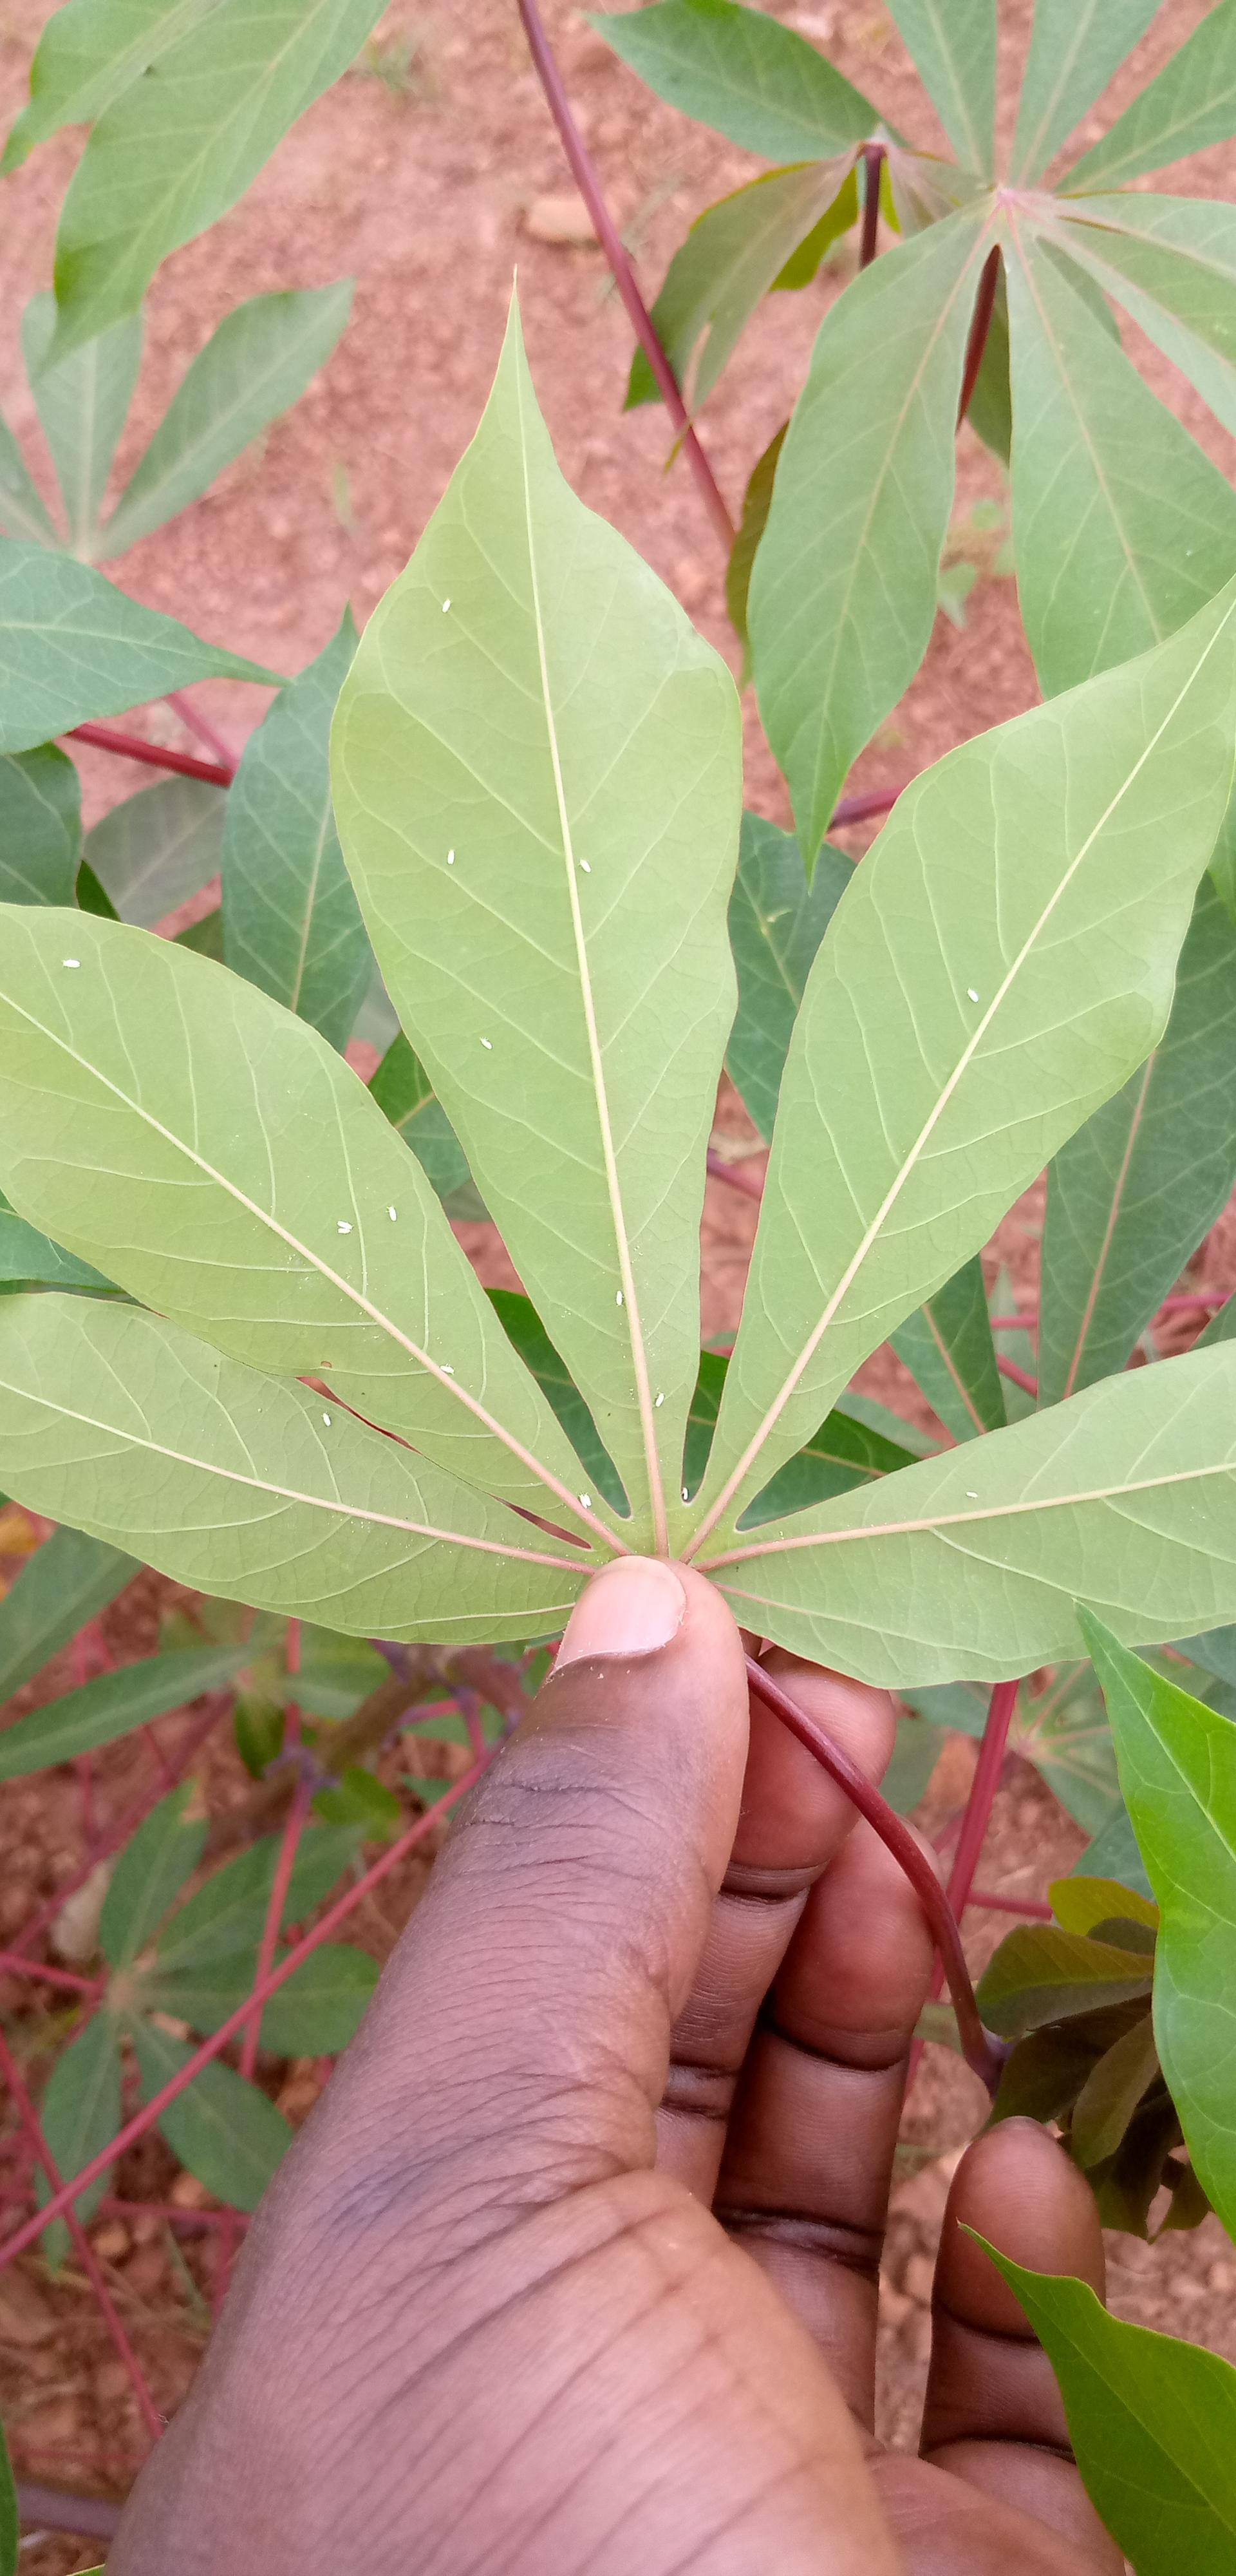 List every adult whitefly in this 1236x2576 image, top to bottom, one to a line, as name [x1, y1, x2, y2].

whitefly [440, 596, 453, 614]
whitefly [445, 847, 455, 866]
whitefly [578, 857, 592, 873]
whitefly [60, 957, 81, 969]
whitefly [965, 987, 980, 1003]
whitefly [478, 1036, 492, 1052]
whitefly [386, 1202, 400, 1224]
whitefly [335, 1218, 354, 1227]
whitefly [336, 1227, 351, 1234]
whitefly [613, 1289, 624, 1306]
whitefly [438, 1363, 455, 1376]
whitefly [653, 1390, 666, 1406]
whitefly [320, 1410, 335, 1429]
whitefly [681, 1484, 689, 1502]
whitefly [963, 1488, 979, 1501]
whitefly [583, 1492, 594, 1508]
whitefly [578, 1492, 585, 1508]